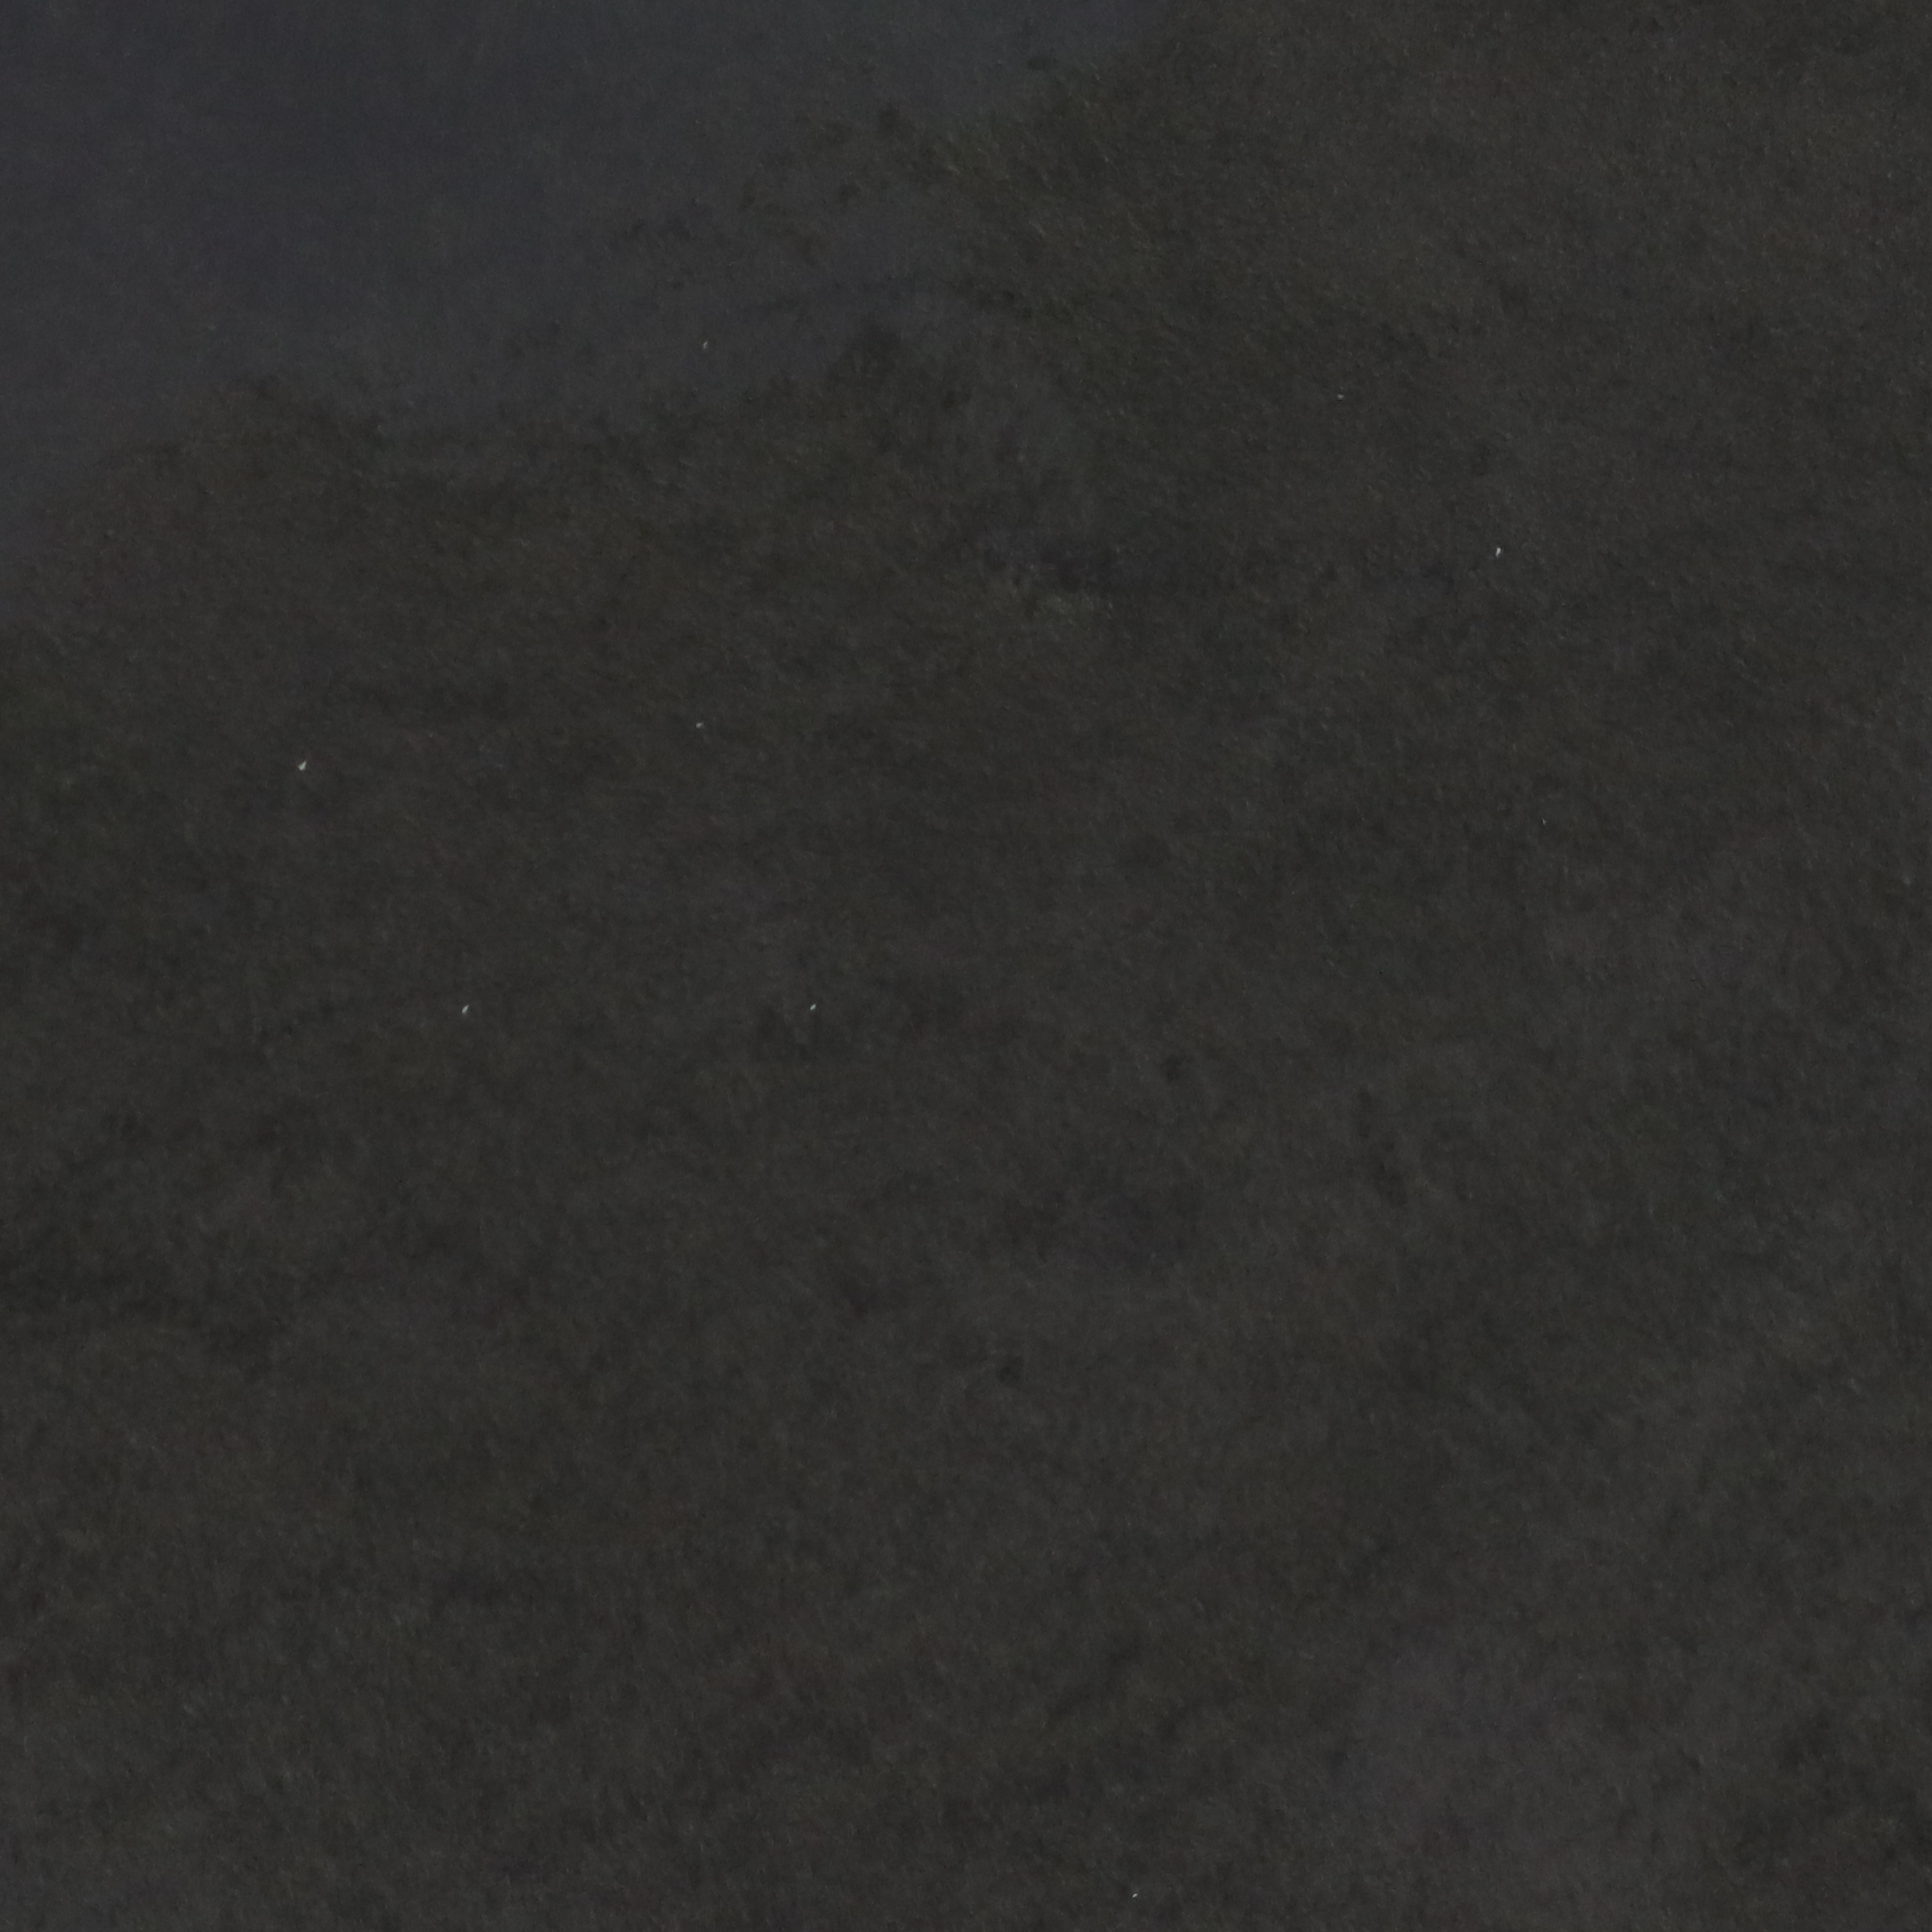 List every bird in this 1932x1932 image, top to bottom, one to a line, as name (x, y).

None